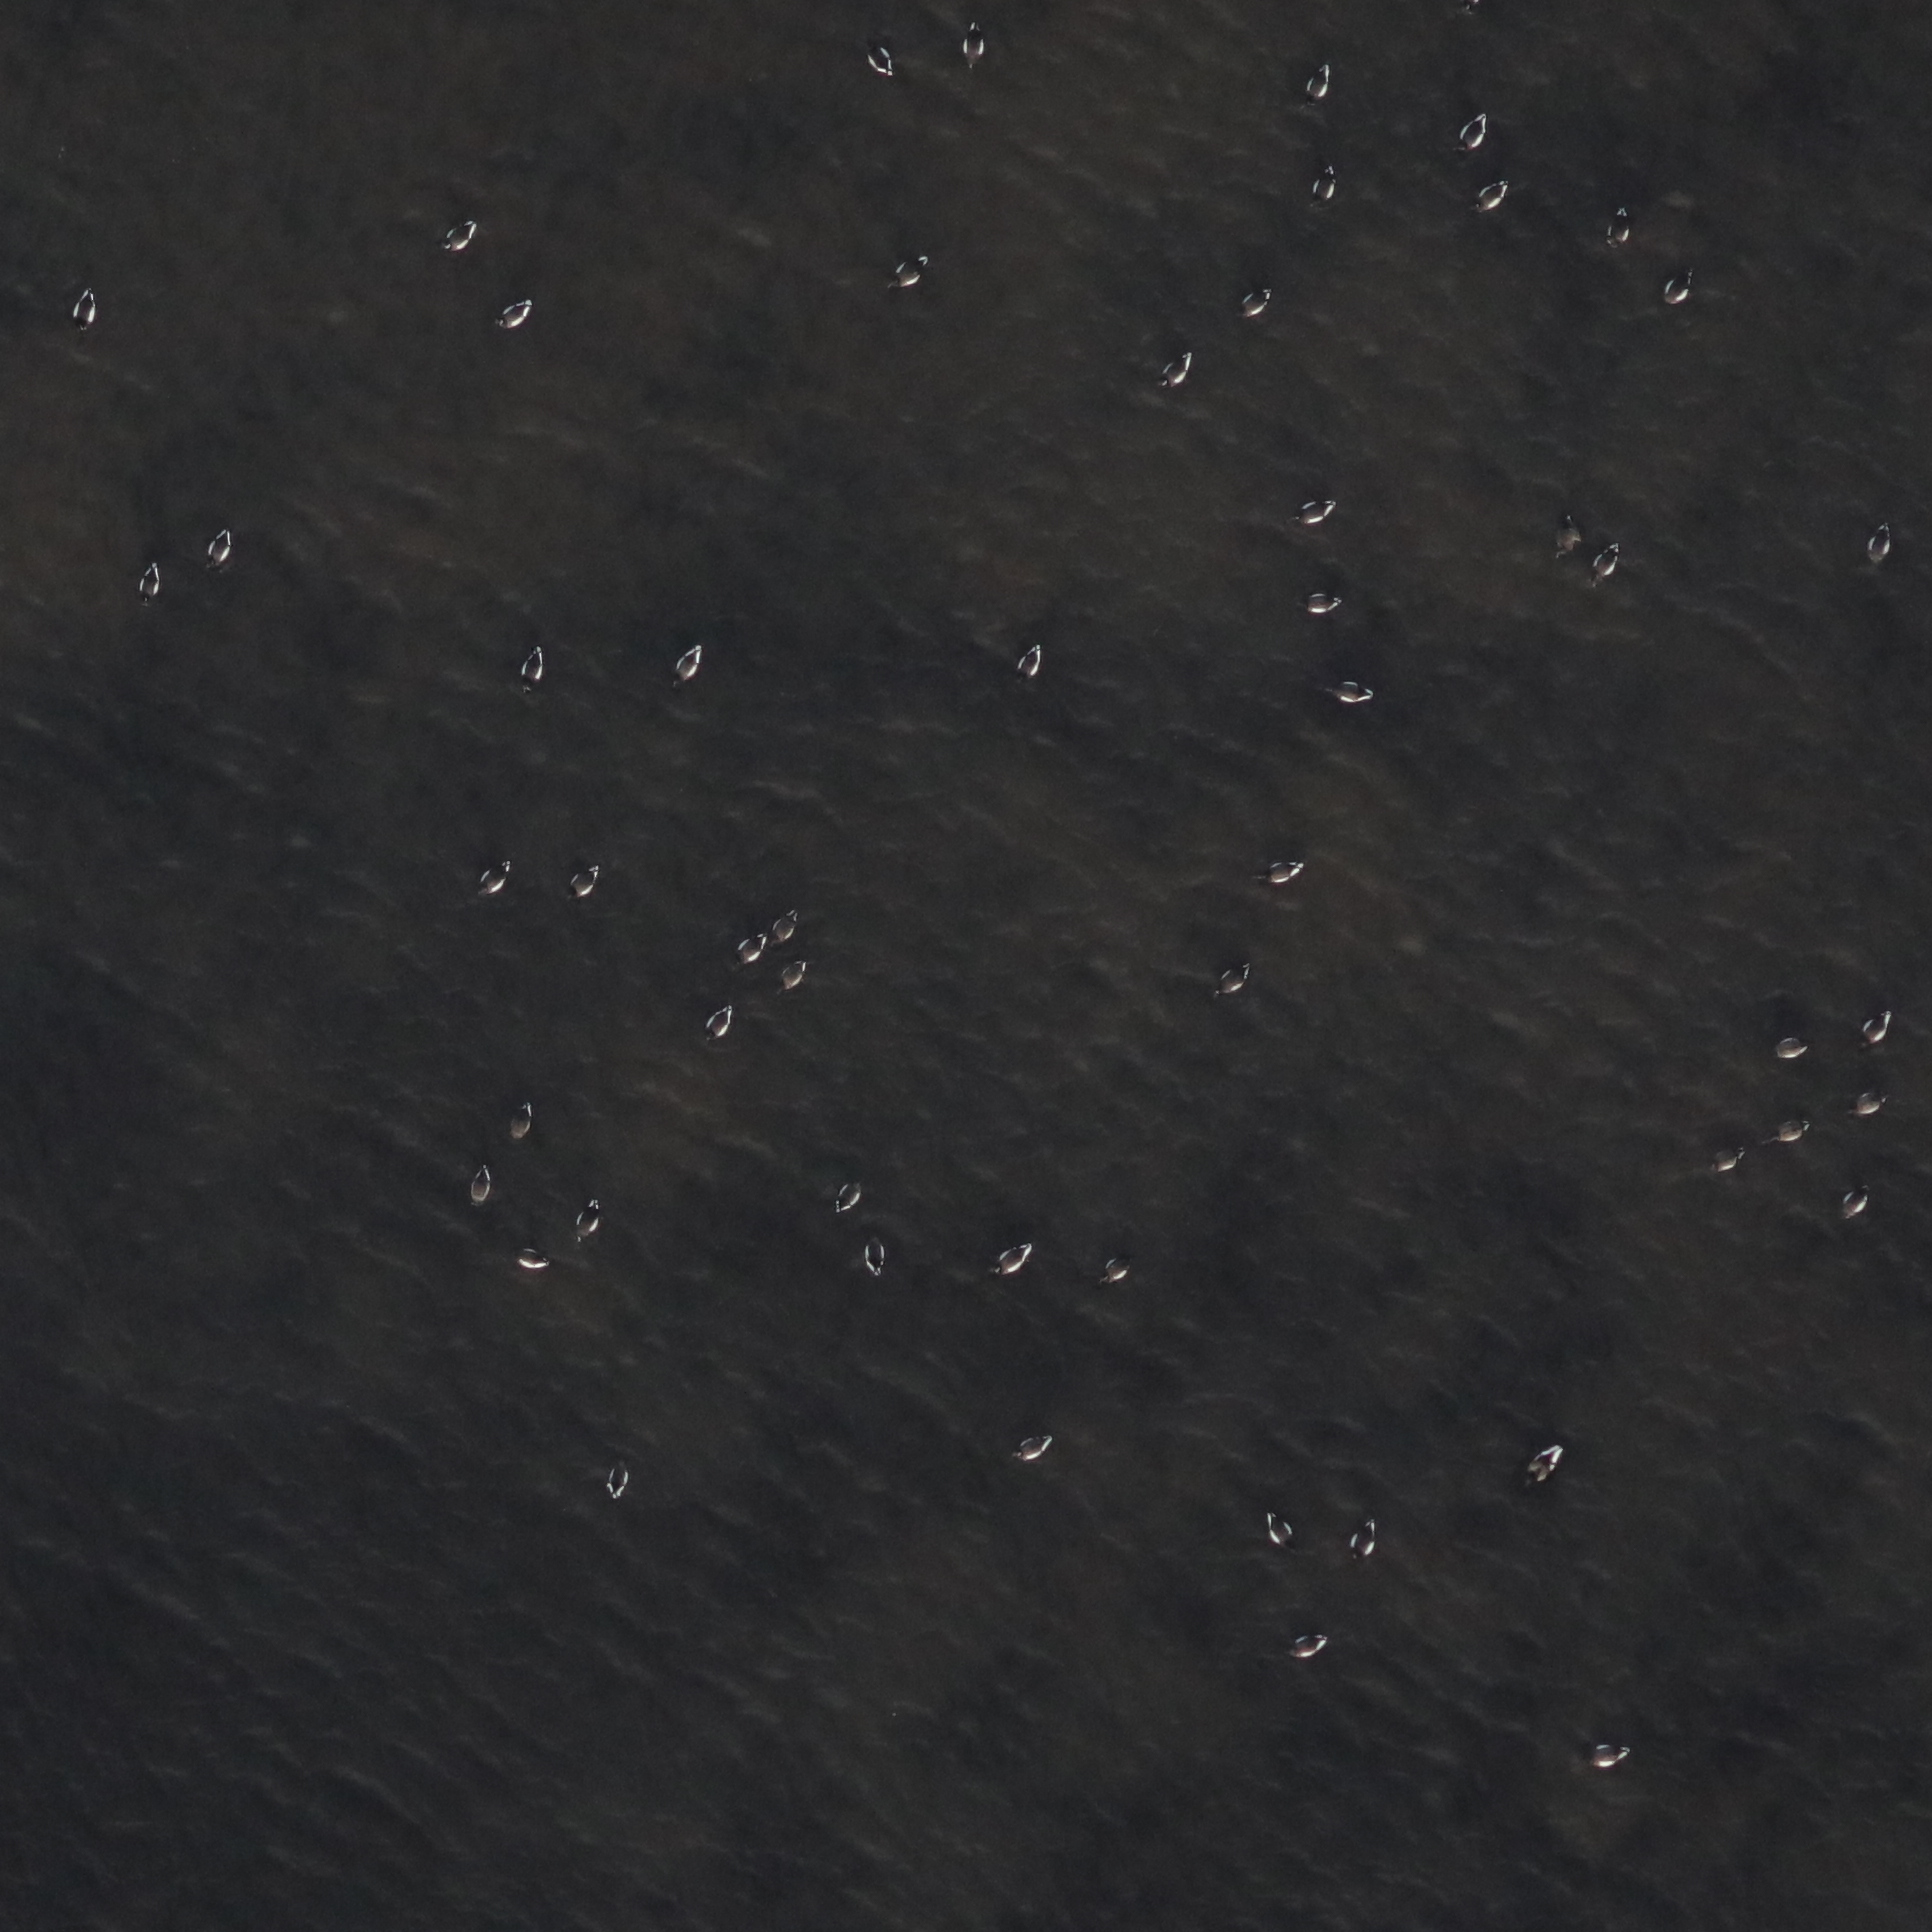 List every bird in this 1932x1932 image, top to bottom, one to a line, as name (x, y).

brant (977, 39)
brant (881, 60)
brant (1317, 86)
brant (1473, 134)
brant (1323, 187)
brant (1489, 197)
brant (1617, 230)
brant (459, 236)
brant (909, 272)
brant (1677, 291)
brant (1255, 305)
brant (84, 311)
brant (514, 317)
brant (1177, 371)
brant (1314, 512)
brant (1567, 535)
brant (1879, 545)
brant (218, 552)
brant (1606, 564)
brant (150, 585)
brant (1322, 601)
brant (1030, 664)
brant (687, 666)
brant (532, 670)
brant (1349, 692)
brant (1281, 873)
brant (494, 881)
brant (582, 884)
brant (784, 926)
brant (753, 946)
brant (793, 974)
brant (1231, 980)
brant (719, 1024)
brant (1874, 1029)
brant (1790, 1047)
brant (1866, 1104)
brant (521, 1121)
brant (1788, 1131)
brant (1726, 1159)
brant (480, 1187)
brant (849, 1197)
brant (1855, 1202)
brant (588, 1220)
brant (874, 1254)
brant (532, 1257)
brant (1013, 1259)
brant (1115, 1269)
brant (1033, 1447)
brant (1542, 1466)
brant (618, 1478)
brant (1280, 1530)
brant (1363, 1543)
brant (1307, 1644)
brant (1607, 1754)